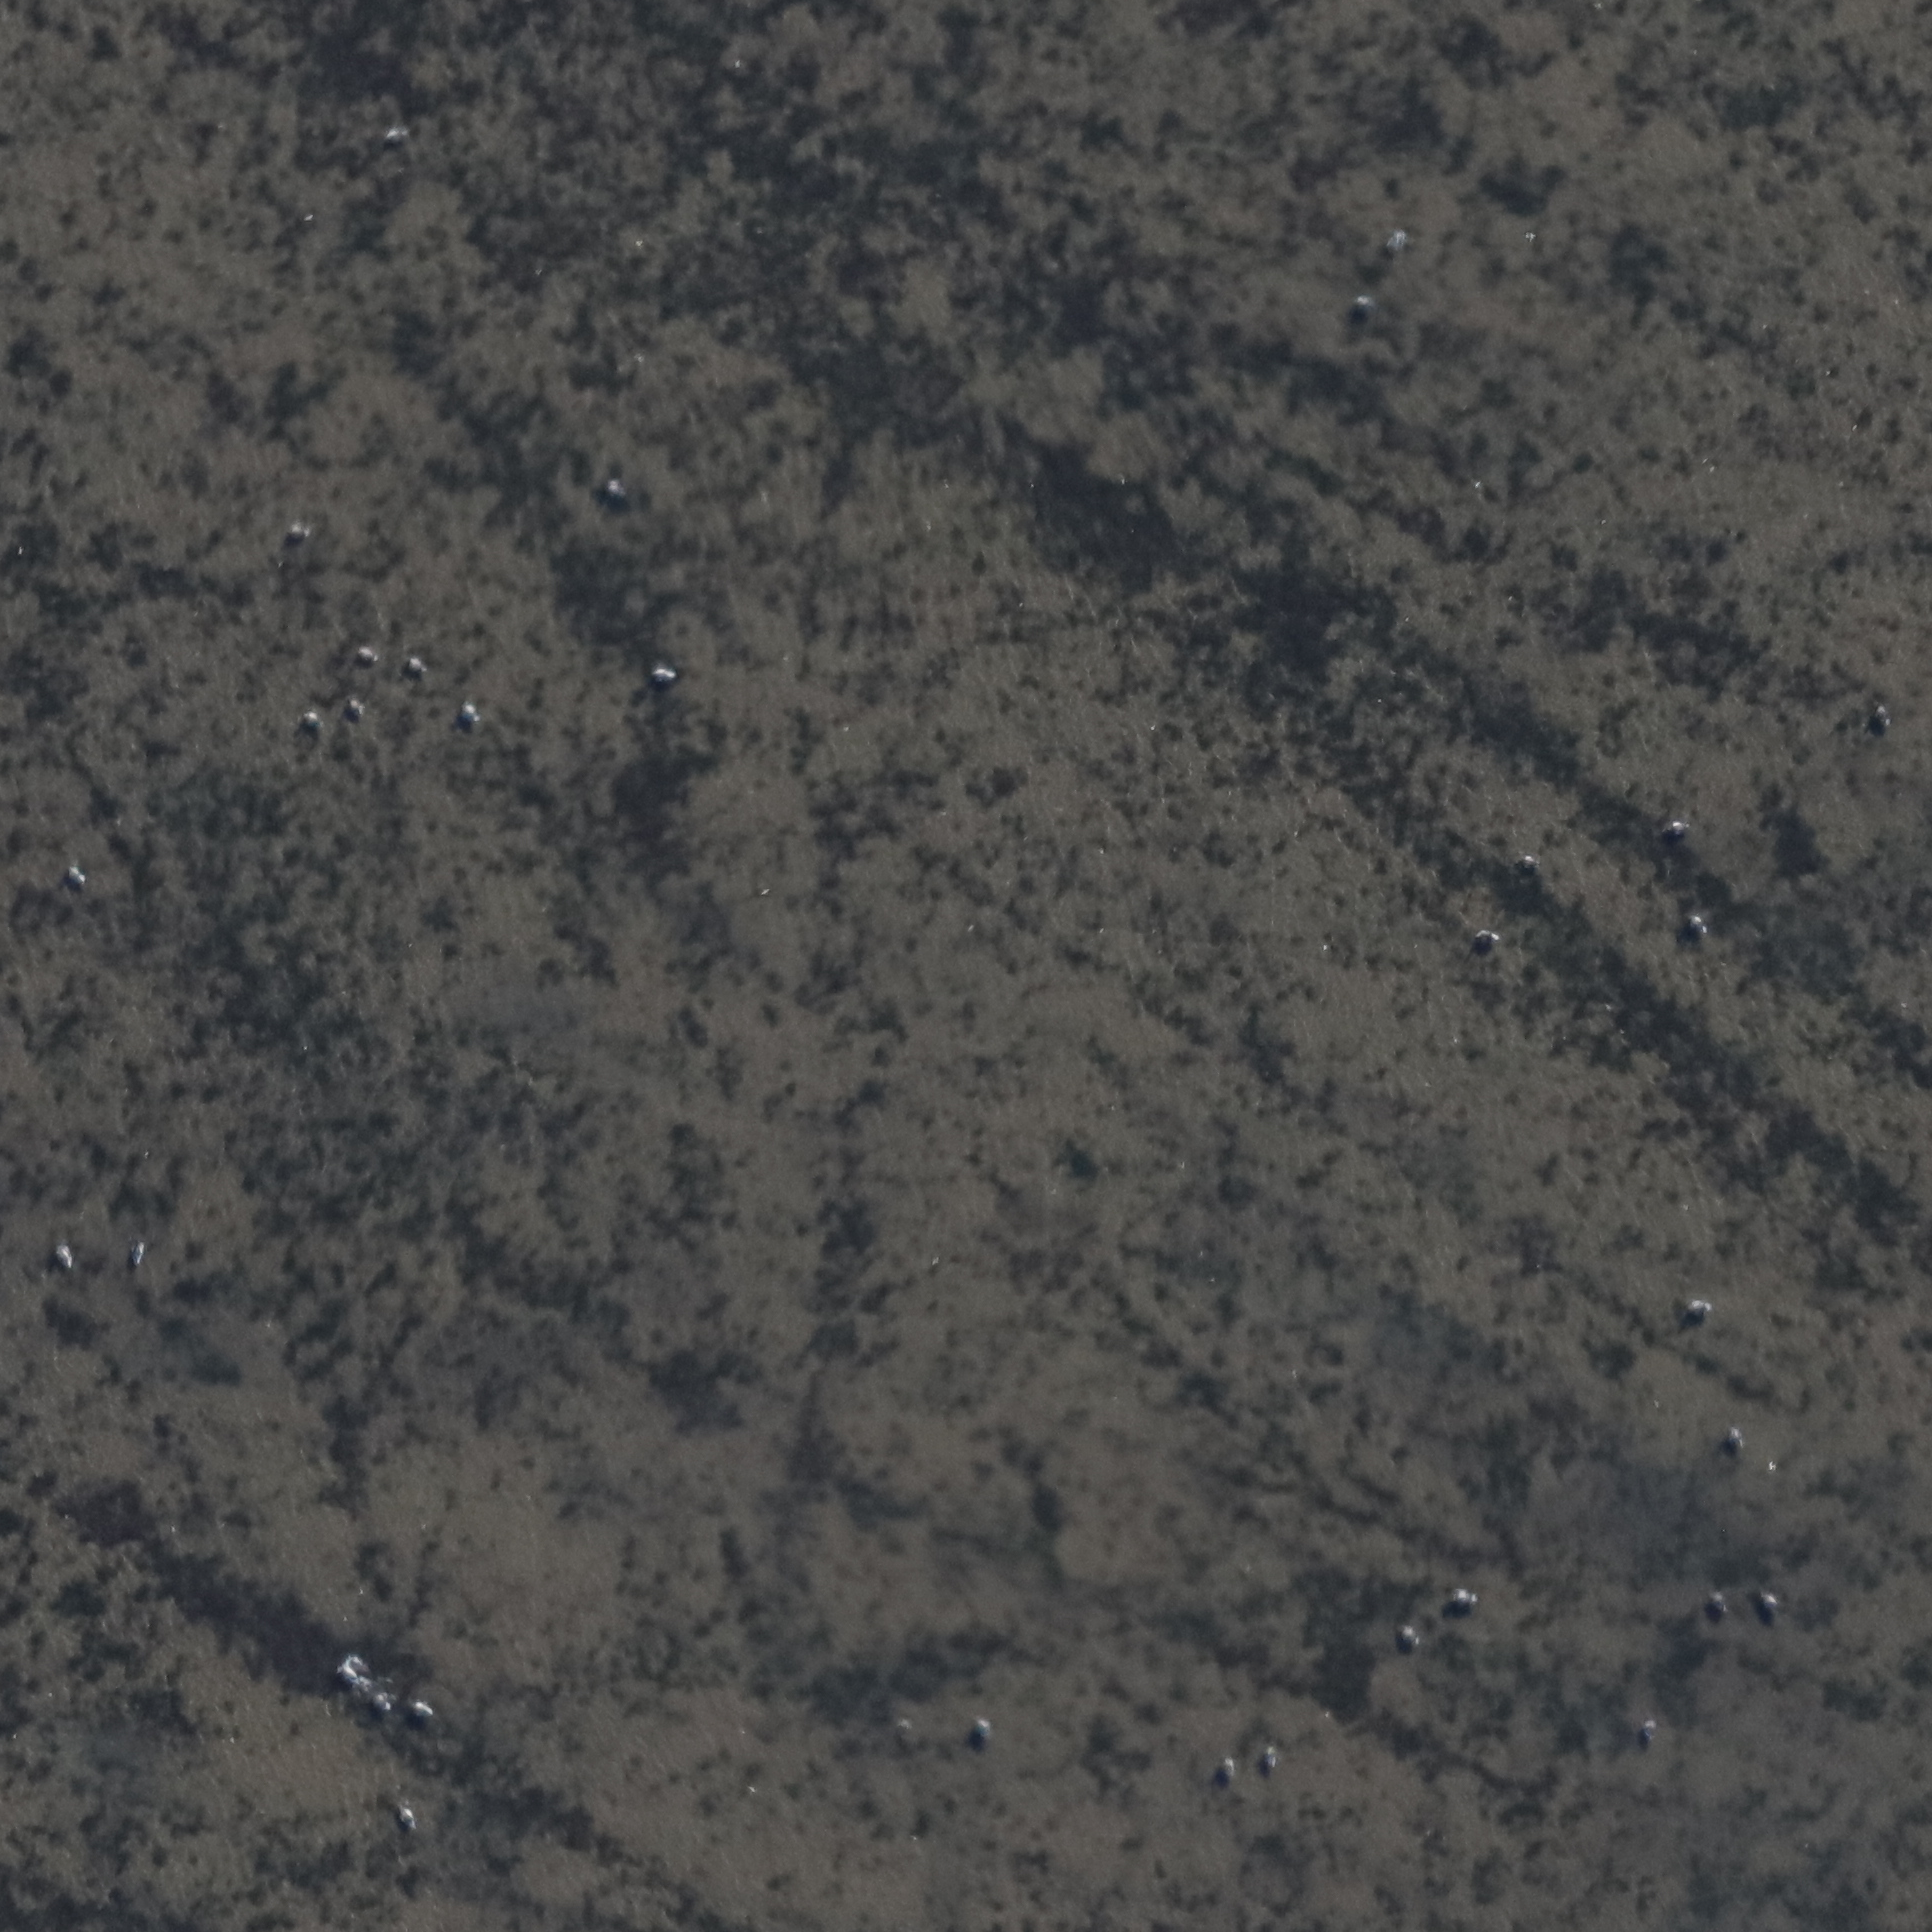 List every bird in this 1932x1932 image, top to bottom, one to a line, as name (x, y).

brant (396, 133)
brant (1397, 241)
brant (1366, 308)
brant (621, 486)
brant (300, 532)
brant (368, 657)
brant (412, 665)
brant (663, 674)
brant (358, 709)
brant (471, 712)
brant (1882, 717)
brant (311, 720)
brant (1676, 827)
brant (1526, 863)
brant (74, 873)
brant (1697, 923)
brant (1486, 934)
brant (136, 1255)
brant (66, 1256)
brant (1698, 1306)
brant (1735, 1439)
brant (1461, 1597)
brant (1770, 1601)
brant (1720, 1603)
brant (1410, 1634)
brant (383, 1703)
brant (421, 1708)
brant (985, 1727)
brant (1650, 1728)
brant (1271, 1757)
brant (1228, 1766)
brant (406, 1816)